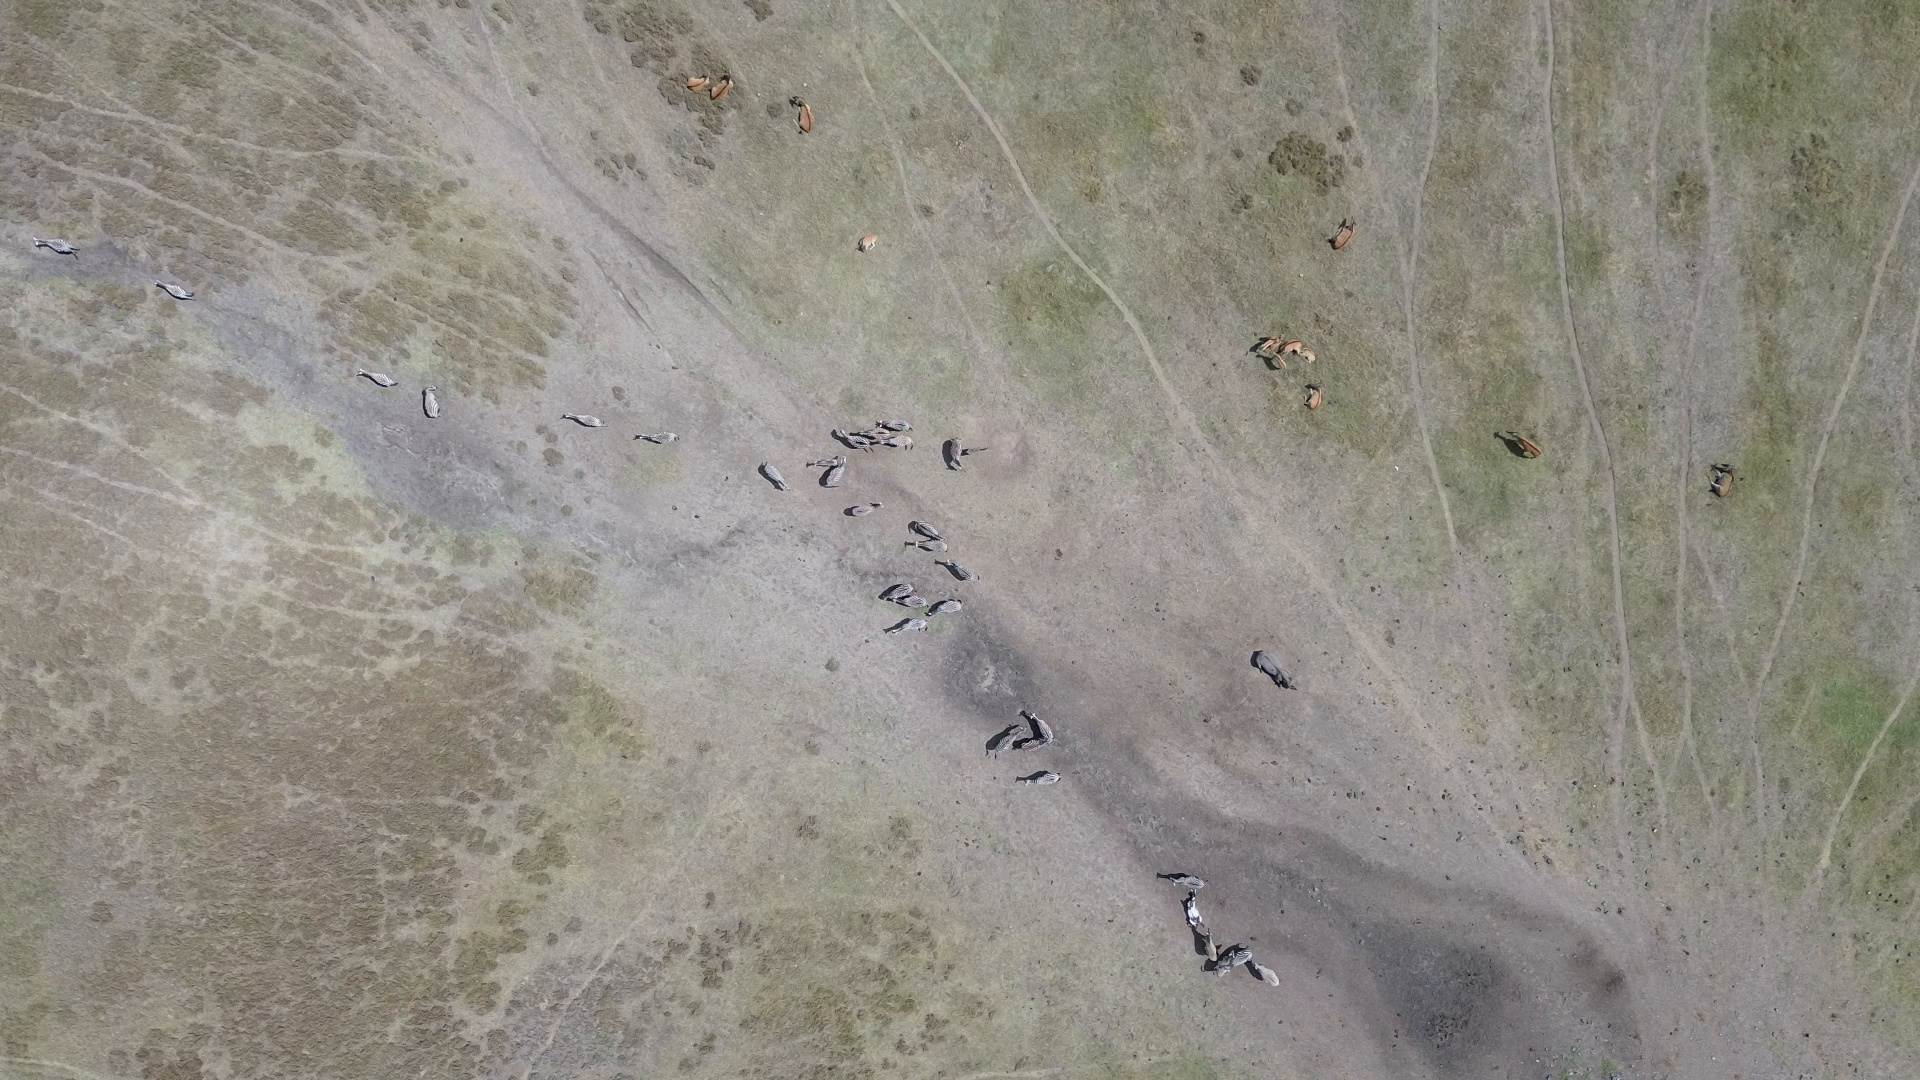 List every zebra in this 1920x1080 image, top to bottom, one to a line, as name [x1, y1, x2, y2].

zebra [34, 238, 76, 255]
zebra [156, 277, 190, 300]
zebra [360, 370, 390, 387]
zebra [424, 386, 437, 417]
zebra [562, 411, 597, 429]
zebra [882, 419, 908, 429]
zebra [854, 427, 891, 440]
zebra [636, 432, 677, 445]
zebra [832, 433, 870, 449]
zebra [880, 435, 912, 450]
zebra [950, 437, 962, 469]
zebra [966, 446, 990, 457]
zebra [816, 453, 843, 477]
zebra [823, 458, 846, 488]
zebra [761, 462, 785, 489]
zebra [846, 504, 877, 516]
zebra [914, 520, 942, 537]
zebra [910, 539, 936, 552]
zebra [945, 560, 976, 581]
zebra [883, 584, 913, 600]
zebra [893, 595, 925, 607]
zebra [927, 599, 956, 616]
zebra [888, 620, 923, 636]
zebra [1025, 713, 1051, 740]
zebra [988, 729, 1020, 753]
zebra [1021, 737, 1052, 753]
zebra [1023, 771, 1060, 786]
zebra [1163, 874, 1200, 888]
zebra [1184, 889, 1206, 929]
zebra [1200, 929, 1217, 960]
zebra [1214, 950, 1250, 975]
zebra [1251, 958, 1278, 985]